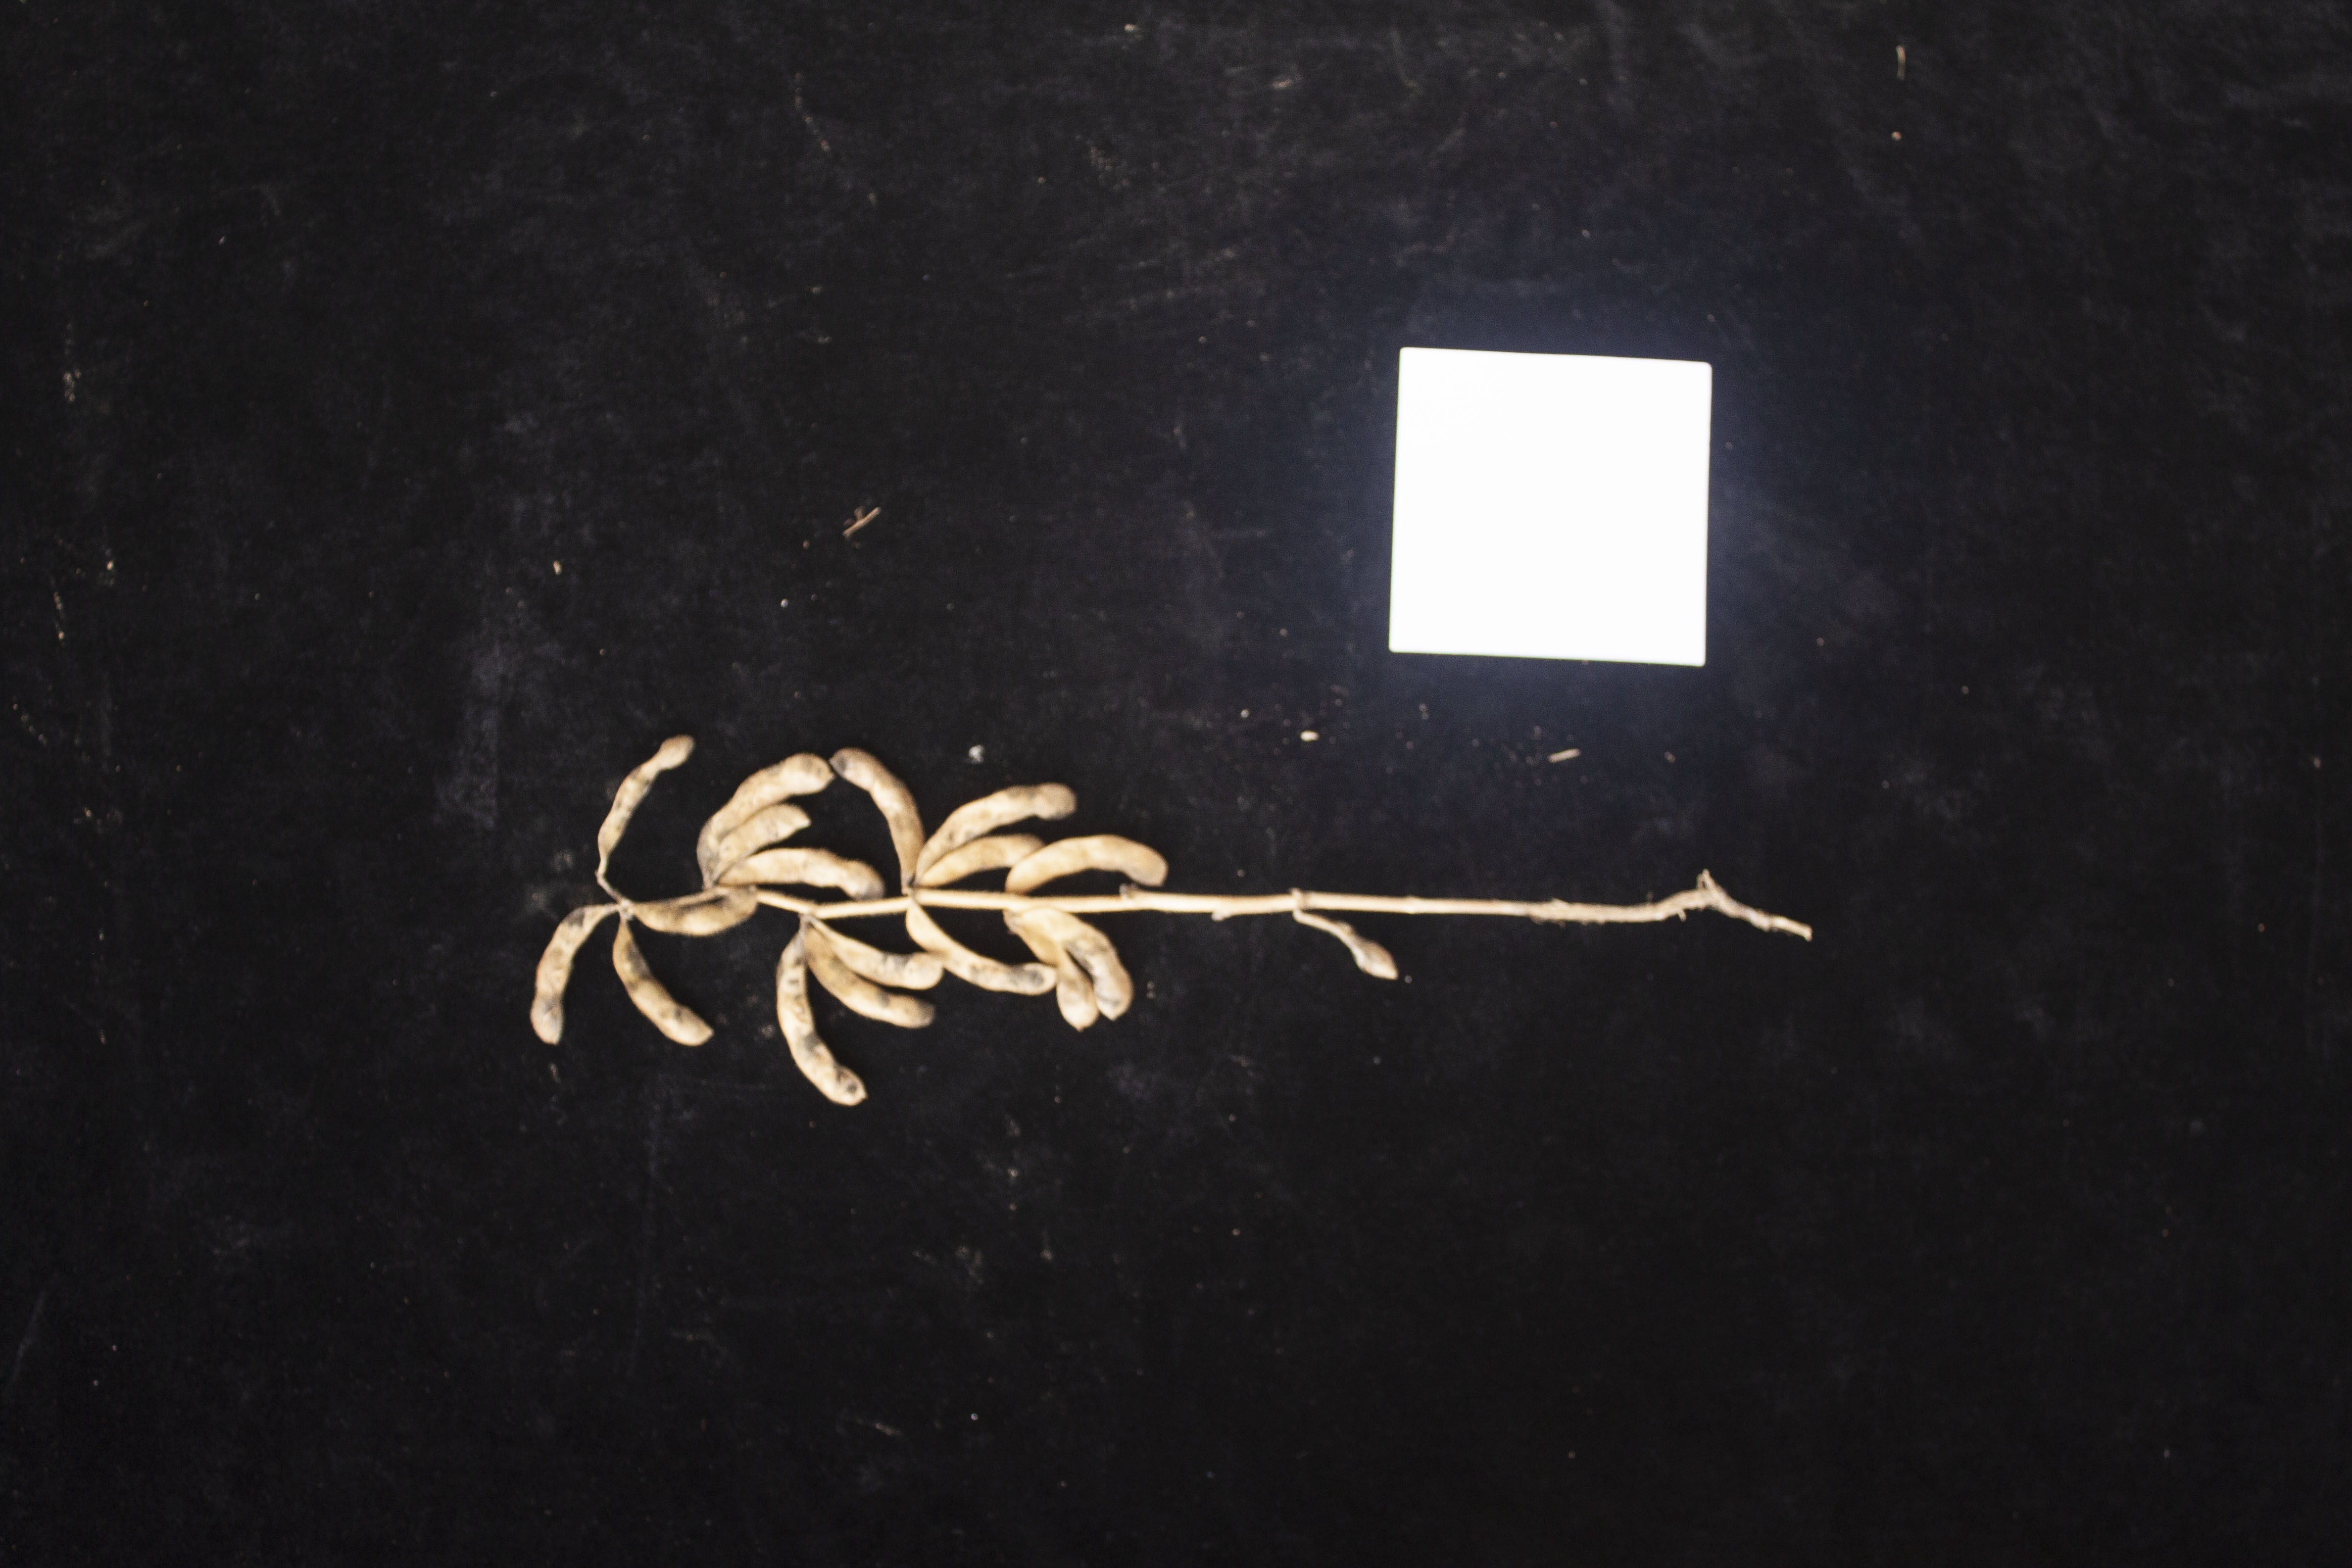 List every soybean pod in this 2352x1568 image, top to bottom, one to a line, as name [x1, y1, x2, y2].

soybean pod [598, 737, 697, 872]
soybean pod [828, 752, 923, 893]
soybean pod [696, 757, 833, 888]
soybean pod [915, 785, 1074, 882]
soybean pod [713, 806, 811, 882]
soybean pod [913, 835, 1045, 888]
soybean pod [1008, 835, 1166, 894]
soybean pod [722, 848, 885, 903]
soybean pod [632, 889, 757, 938]
soybean pod [907, 901, 1058, 997]
soybean pod [529, 906, 620, 1046]
soybean pod [1005, 912, 1128, 1021]
soybean pod [611, 914, 714, 1046]
soybean pod [808, 917, 942, 990]
soybean pod [807, 922, 933, 1028]
soybean pod [774, 923, 865, 1107]
soybean pod [1007, 924, 1097, 1032]